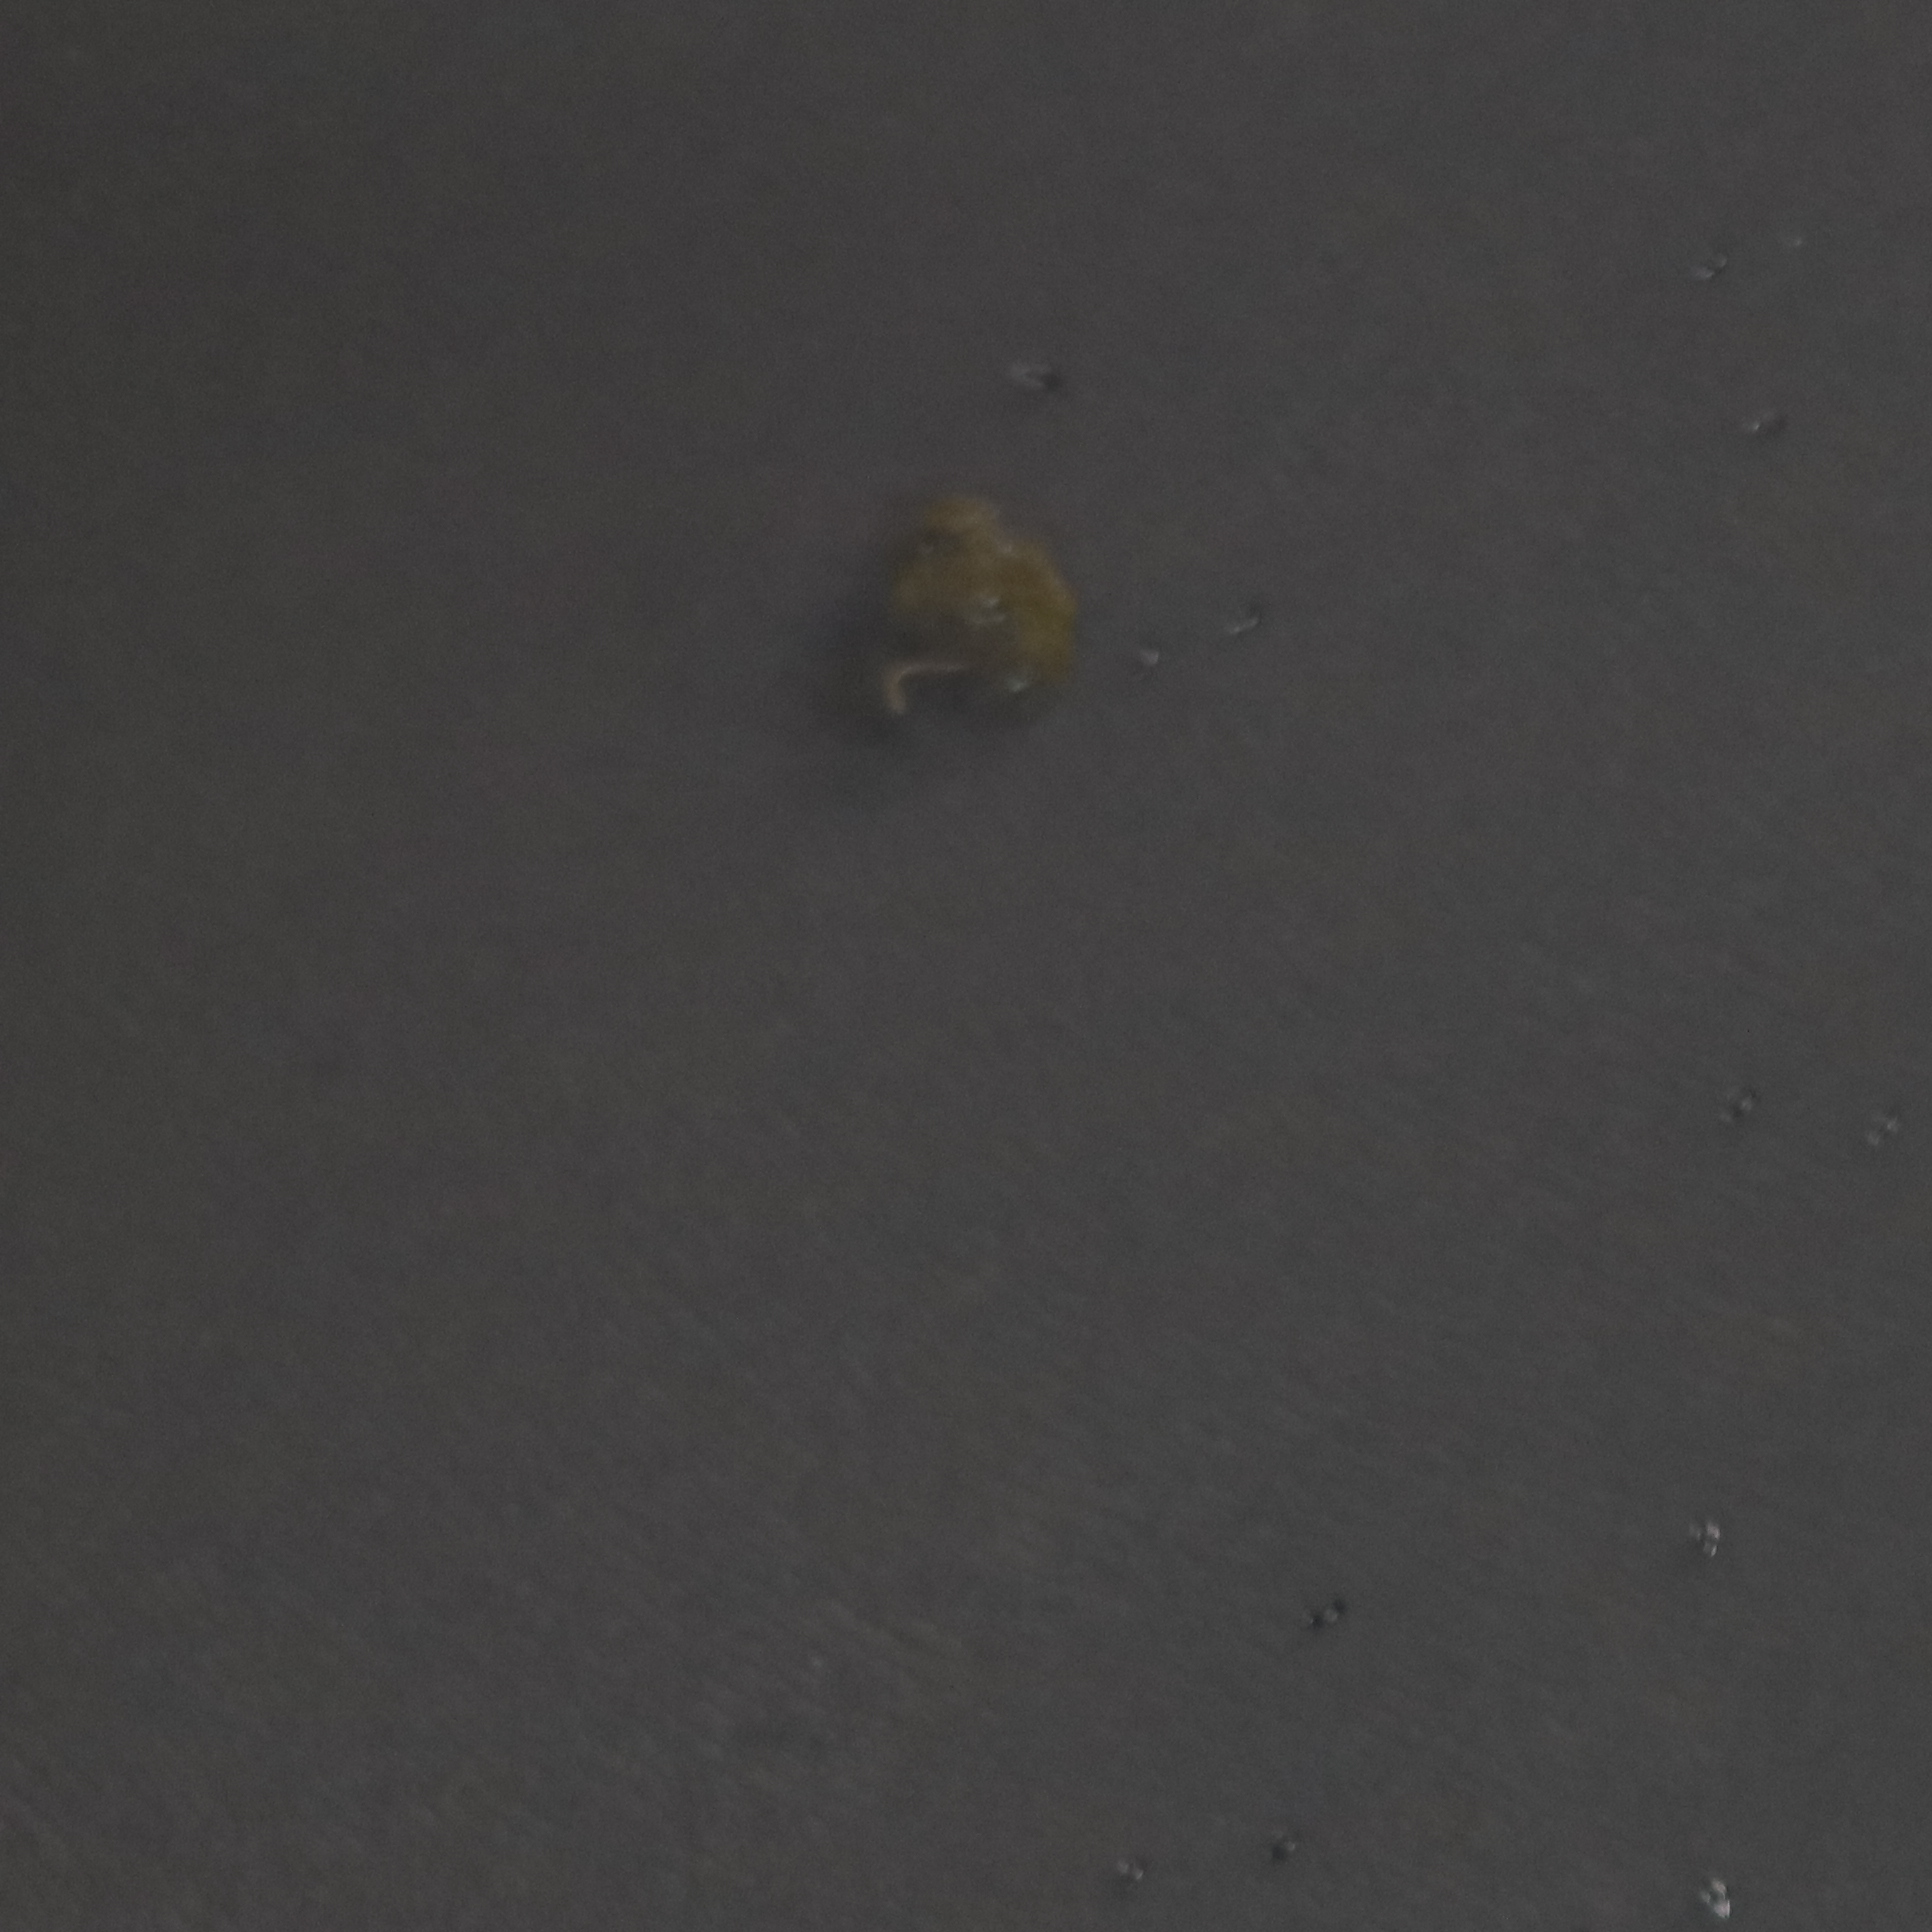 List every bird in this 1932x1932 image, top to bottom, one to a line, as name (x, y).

brant (1705, 269)
brant (1037, 377)
brant (1768, 422)
brant (928, 543)
brant (999, 609)
brant (1246, 620)
brant (1151, 659)
brant (1013, 679)
brant (1740, 1102)
brant (1885, 1126)
brant (1707, 1538)
brant (1328, 1611)
brant (1288, 1846)
brant (1128, 1871)
brant (1712, 1895)